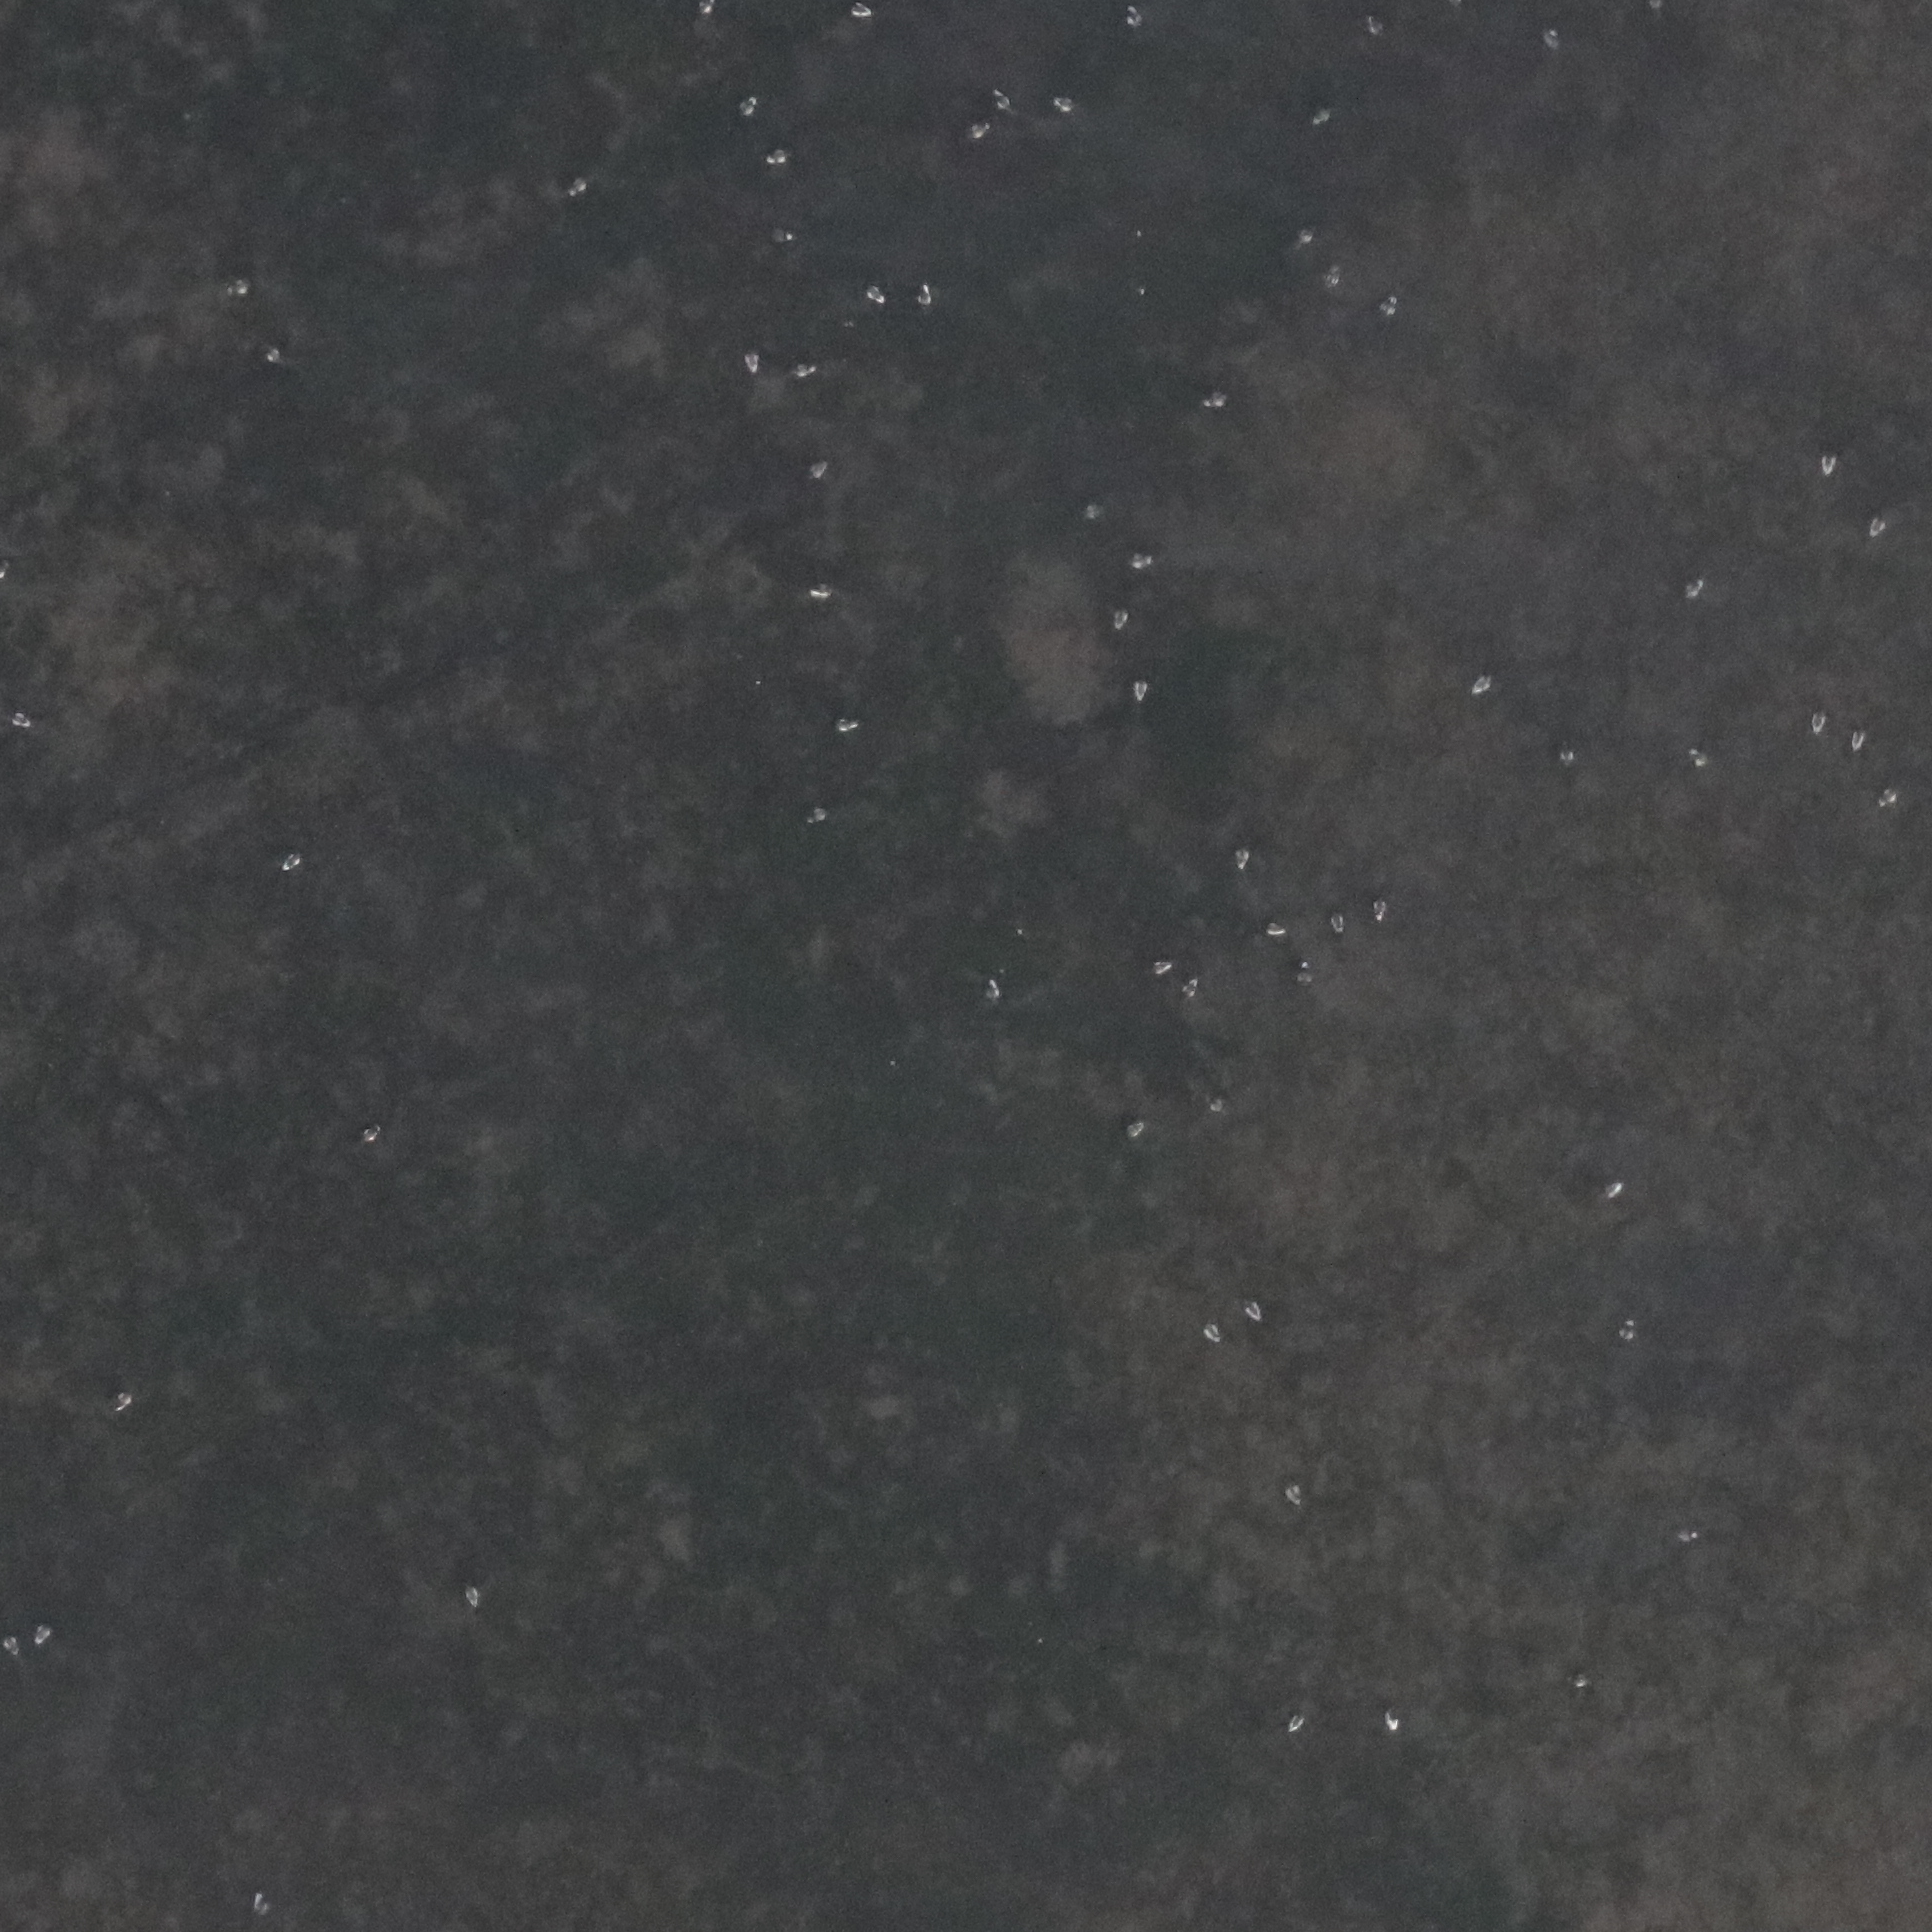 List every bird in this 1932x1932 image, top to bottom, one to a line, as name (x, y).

brant (1654, 4)
brant (705, 6)
brant (857, 6)
brant (1142, 12)
brant (1375, 18)
brant (1551, 40)
brant (1003, 101)
brant (1065, 104)
brant (746, 107)
brant (1318, 119)
brant (979, 129)
brant (777, 157)
brant (577, 187)
brant (1305, 235)
brant (775, 236)
brant (1329, 273)
brant (240, 287)
brant (875, 293)
brant (924, 296)
brant (1399, 303)
brant (274, 354)
brant (749, 361)
brant (803, 370)
brant (1216, 400)
brant (1836, 466)
brant (815, 472)
brant (1884, 525)
brant (1148, 557)
brant (820, 587)
brant (1694, 587)
brant (1120, 615)
brant (1484, 680)
brant (1139, 684)
brant (1820, 716)
brant (20, 719)
brant (846, 724)
brant (1857, 742)
brant (1566, 747)
brant (1705, 755)
brant (1887, 798)
brant (818, 814)
brant (1244, 851)
brant (292, 861)
brant (1379, 909)
brant (1337, 922)
brant (1275, 929)
brant (1155, 966)
brant (1305, 974)
brant (1190, 987)
brant (993, 992)
brant (1217, 1101)
brant (1133, 1130)
brant (369, 1134)
brant (1615, 1190)
brant (1253, 1310)
brant (1214, 1329)
brant (1628, 1331)
brant (124, 1399)
brant (1290, 1495)
brant (1688, 1534)
brant (472, 1596)
brant (43, 1634)
brant (11, 1644)
brant (1579, 1679)
brant (1393, 1720)
brant (1296, 1722)
brant (261, 1905)